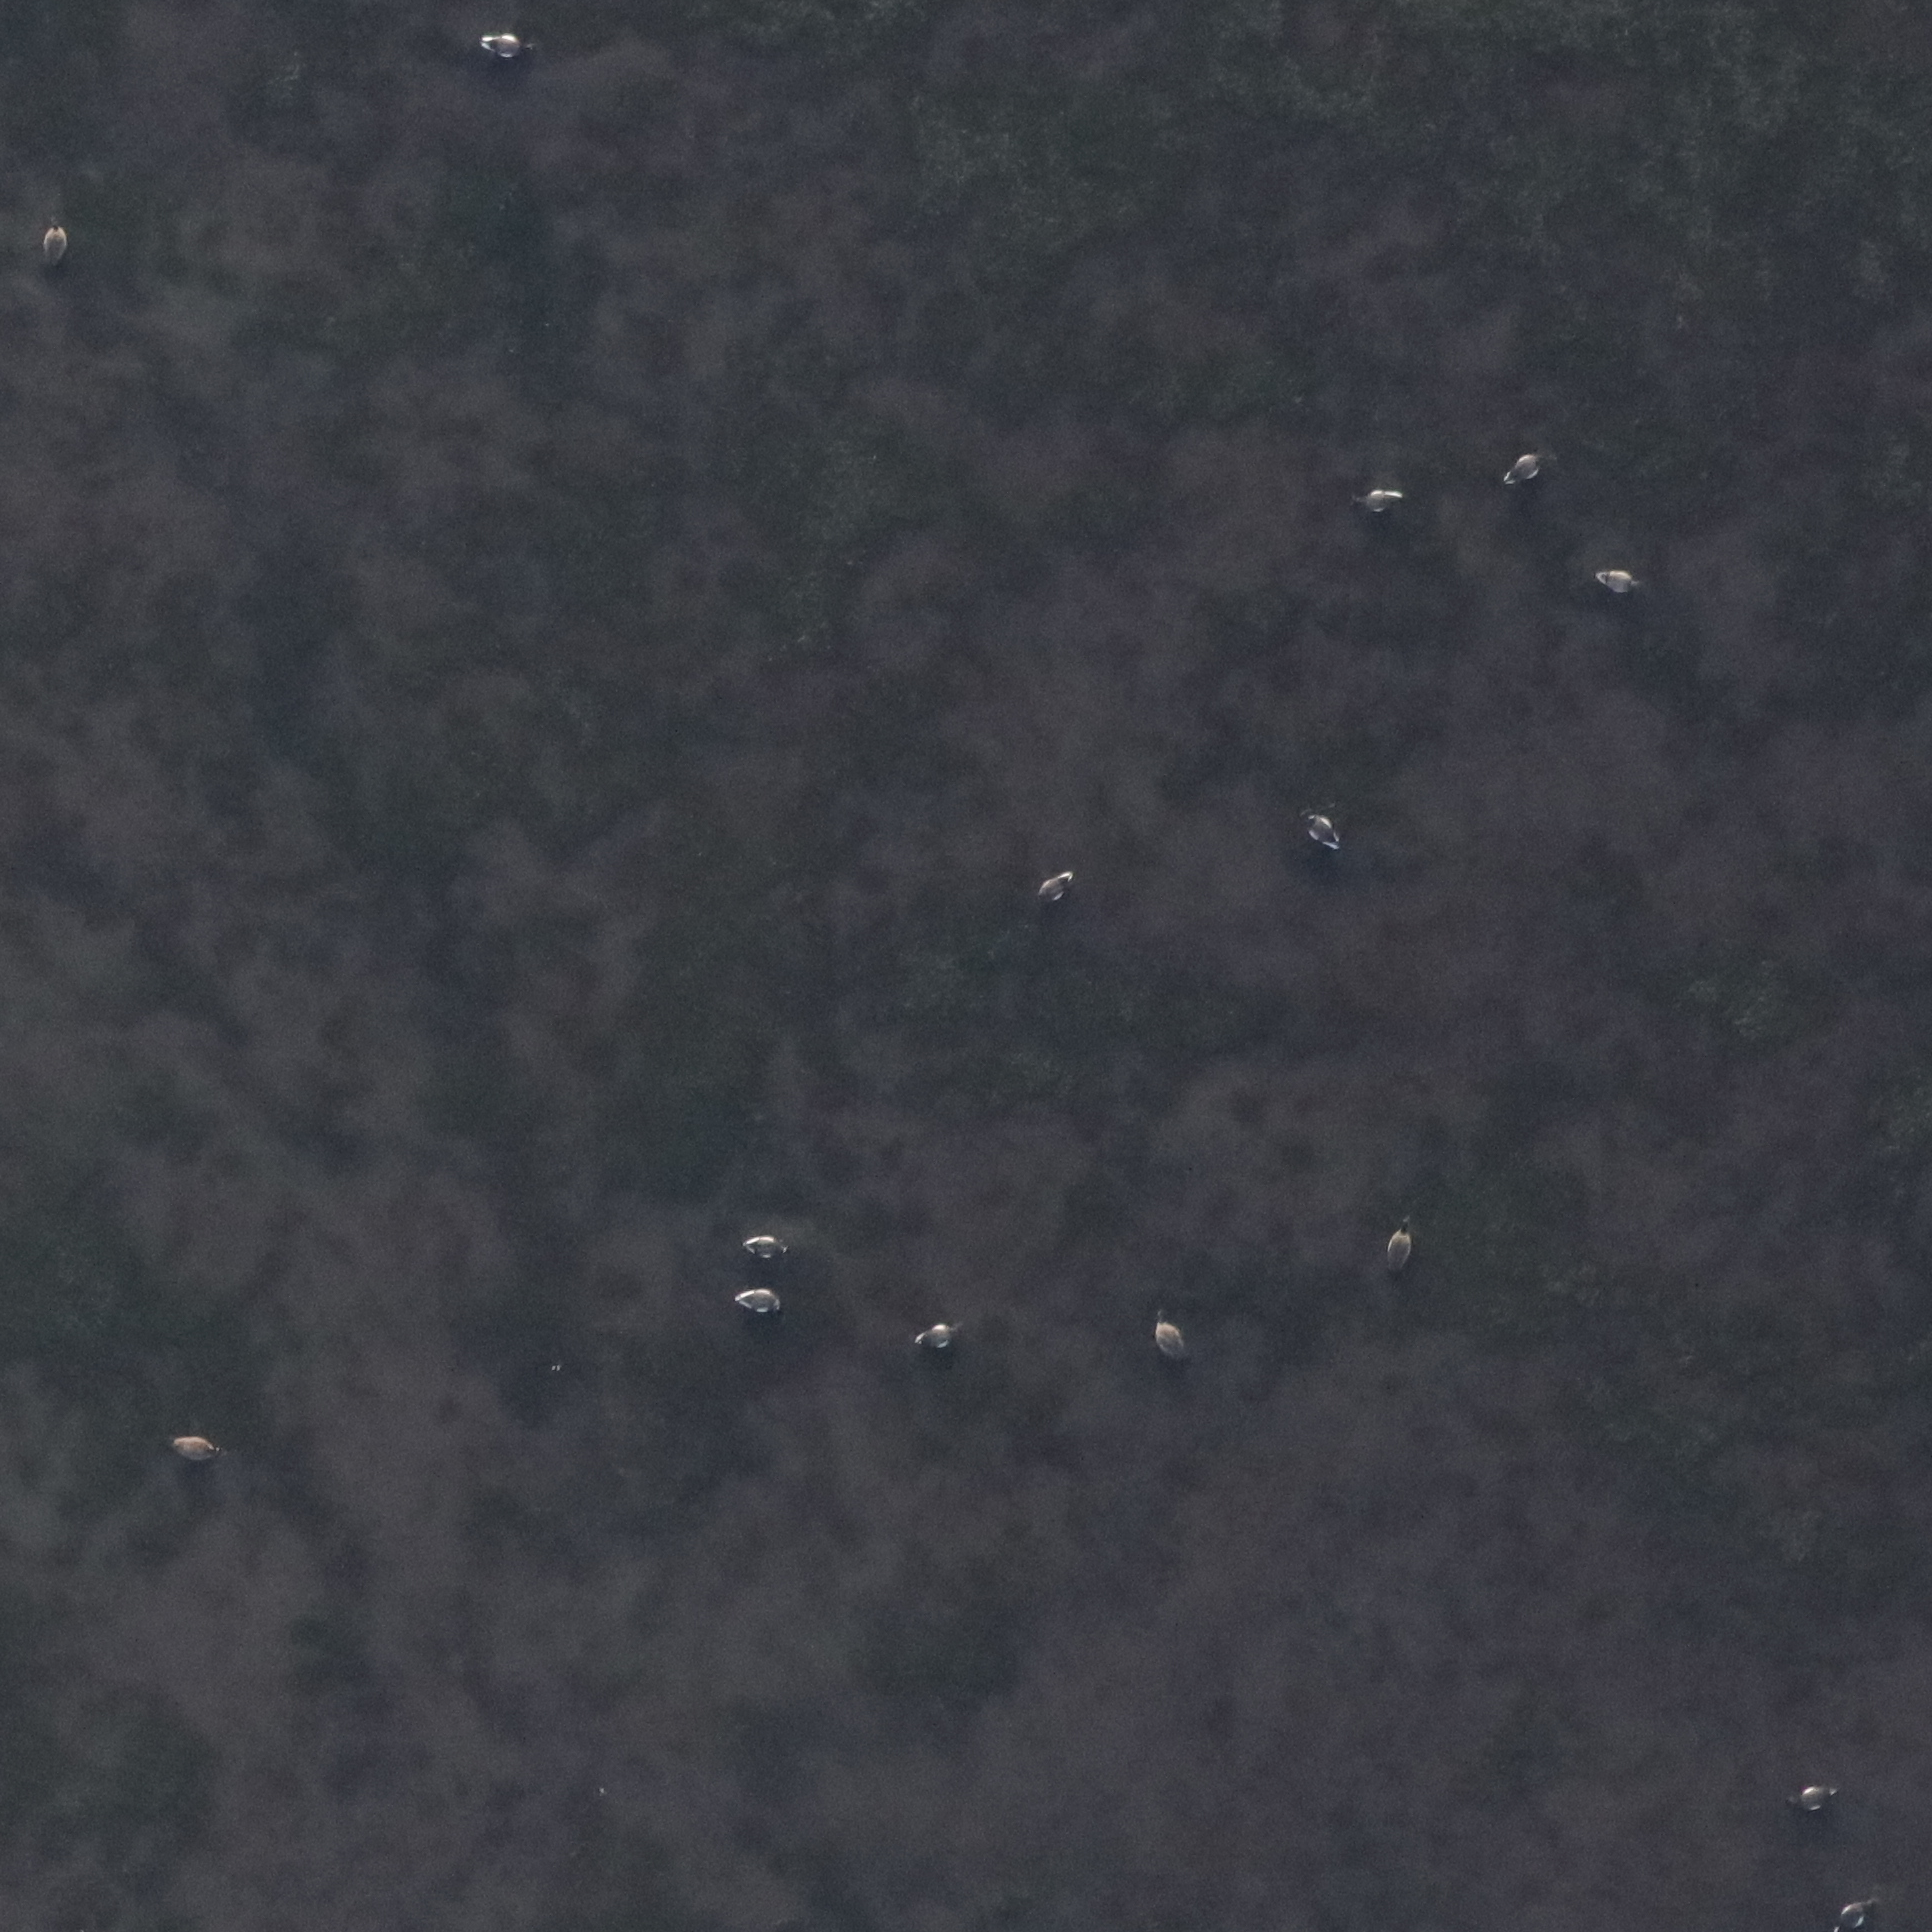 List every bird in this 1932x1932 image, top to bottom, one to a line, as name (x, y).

brant (505, 45)
Canada goose (53, 240)
brant (1526, 465)
brant (1378, 500)
brant (1618, 580)
brant (1322, 829)
brant (1054, 887)
brant (767, 1247)
Canada goose (1399, 1248)
brant (761, 1301)
brant (938, 1337)
Canada goose (1171, 1341)
Canada goose (192, 1449)
brant (1816, 1798)
brant (1852, 1918)